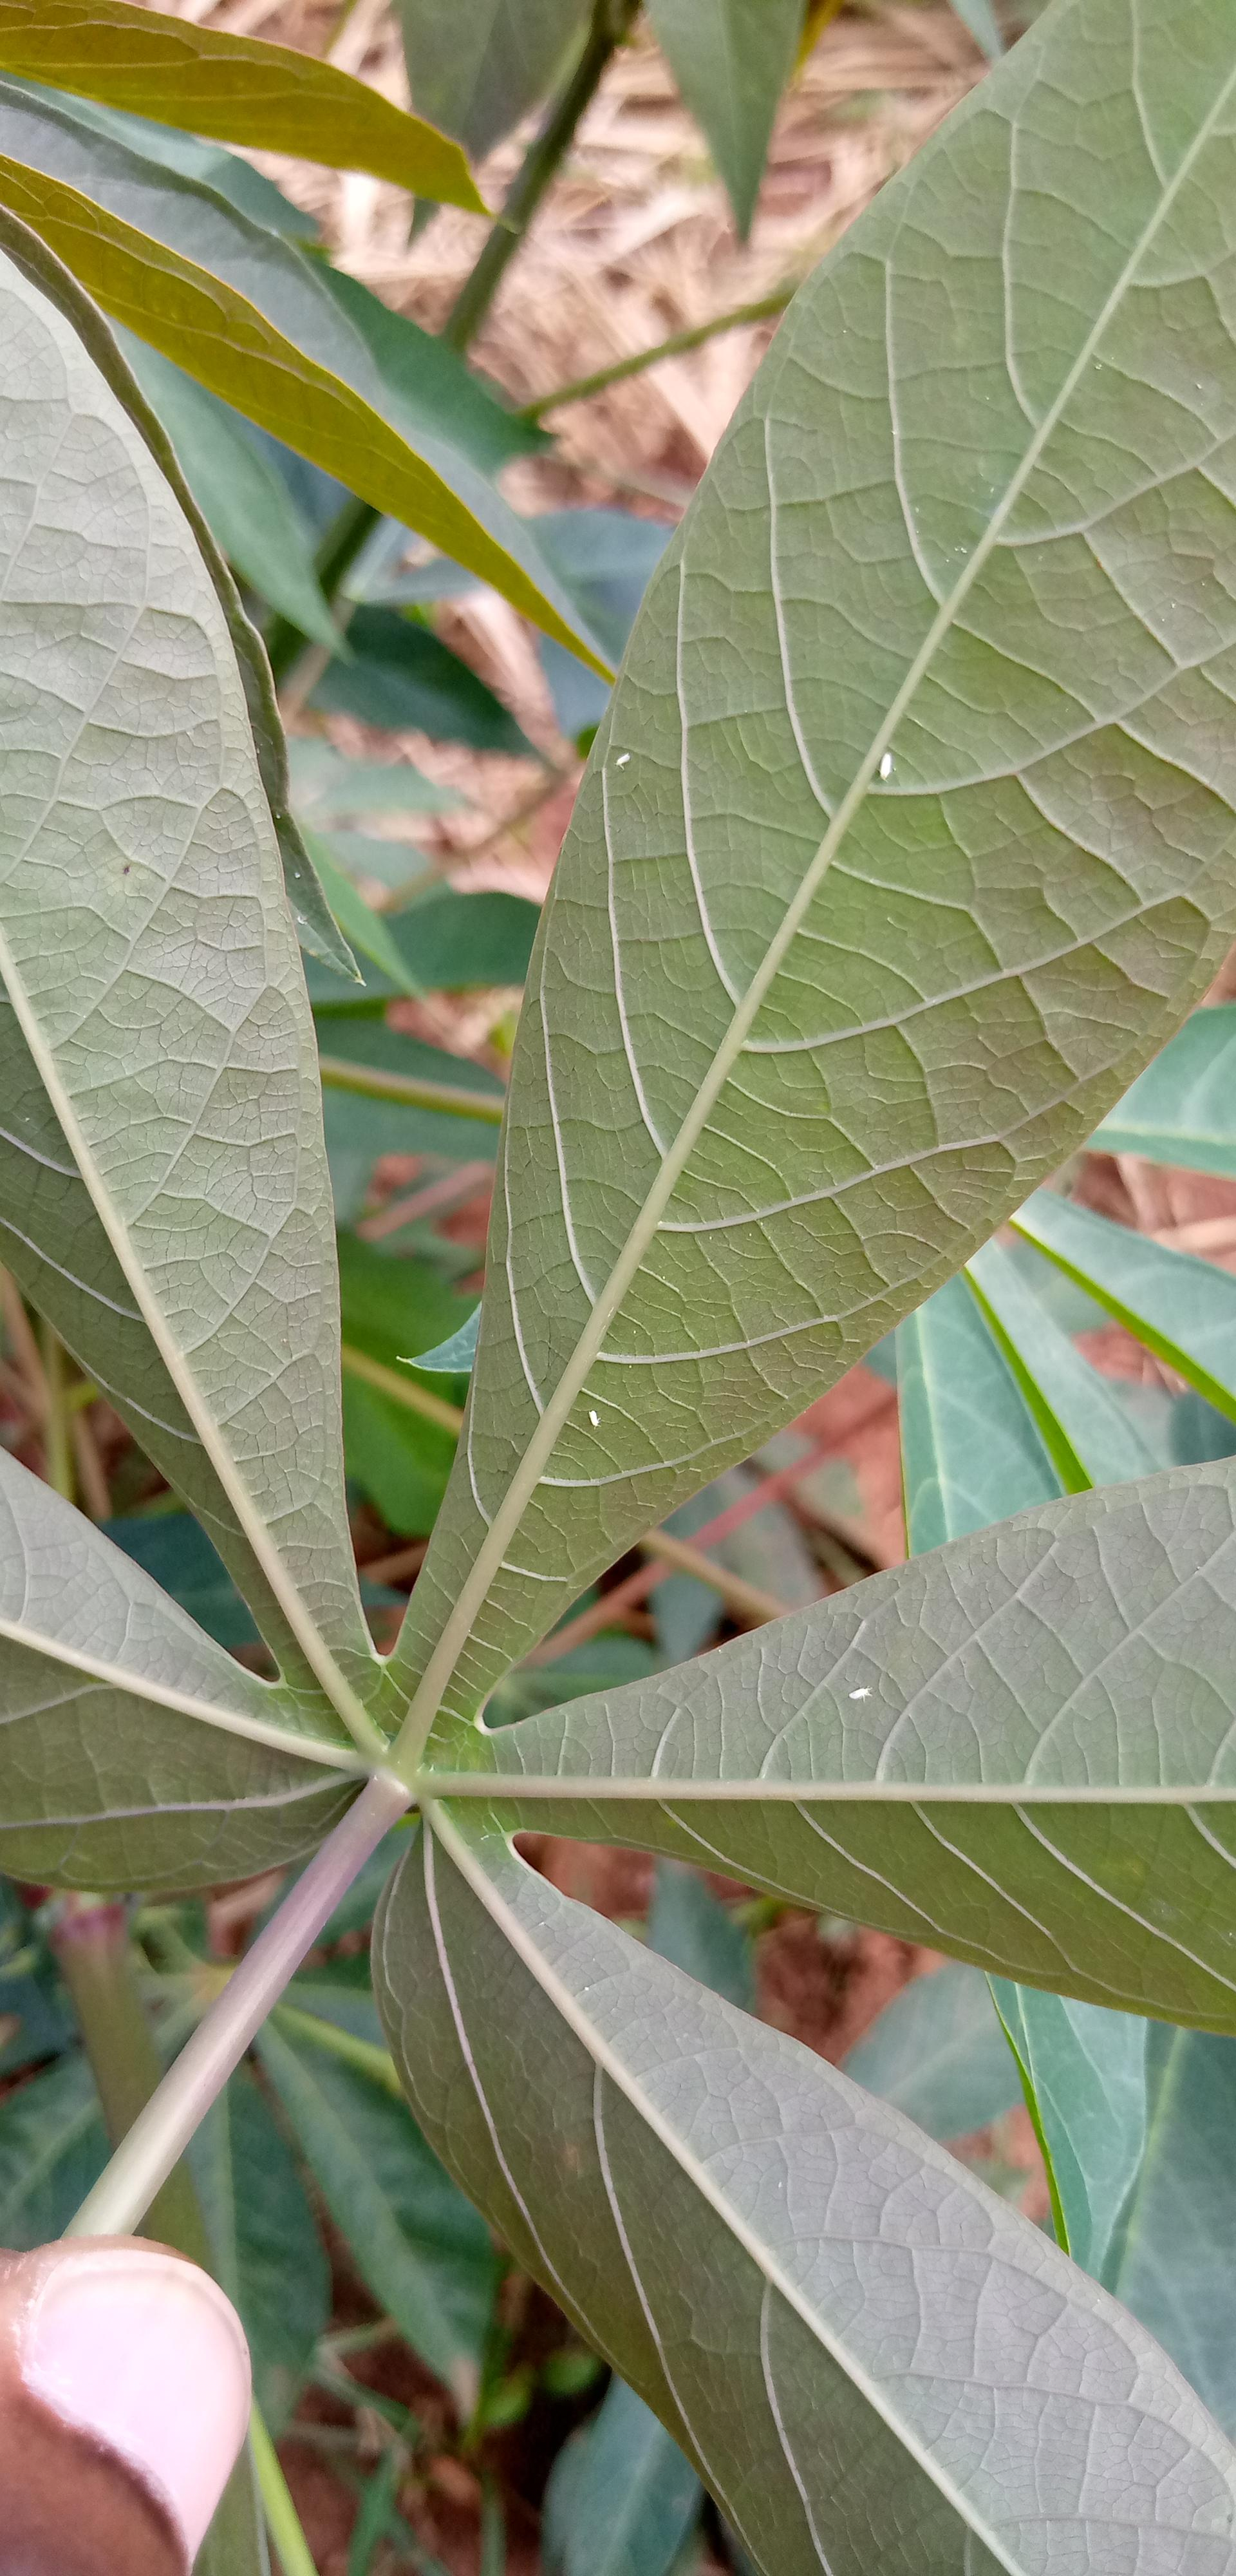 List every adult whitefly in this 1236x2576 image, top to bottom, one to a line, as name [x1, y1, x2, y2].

whitefly [606, 727, 637, 807]
whitefly [868, 731, 928, 811]
whitefly [572, 1383, 610, 1443]
whitefly [830, 1674, 887, 1716]